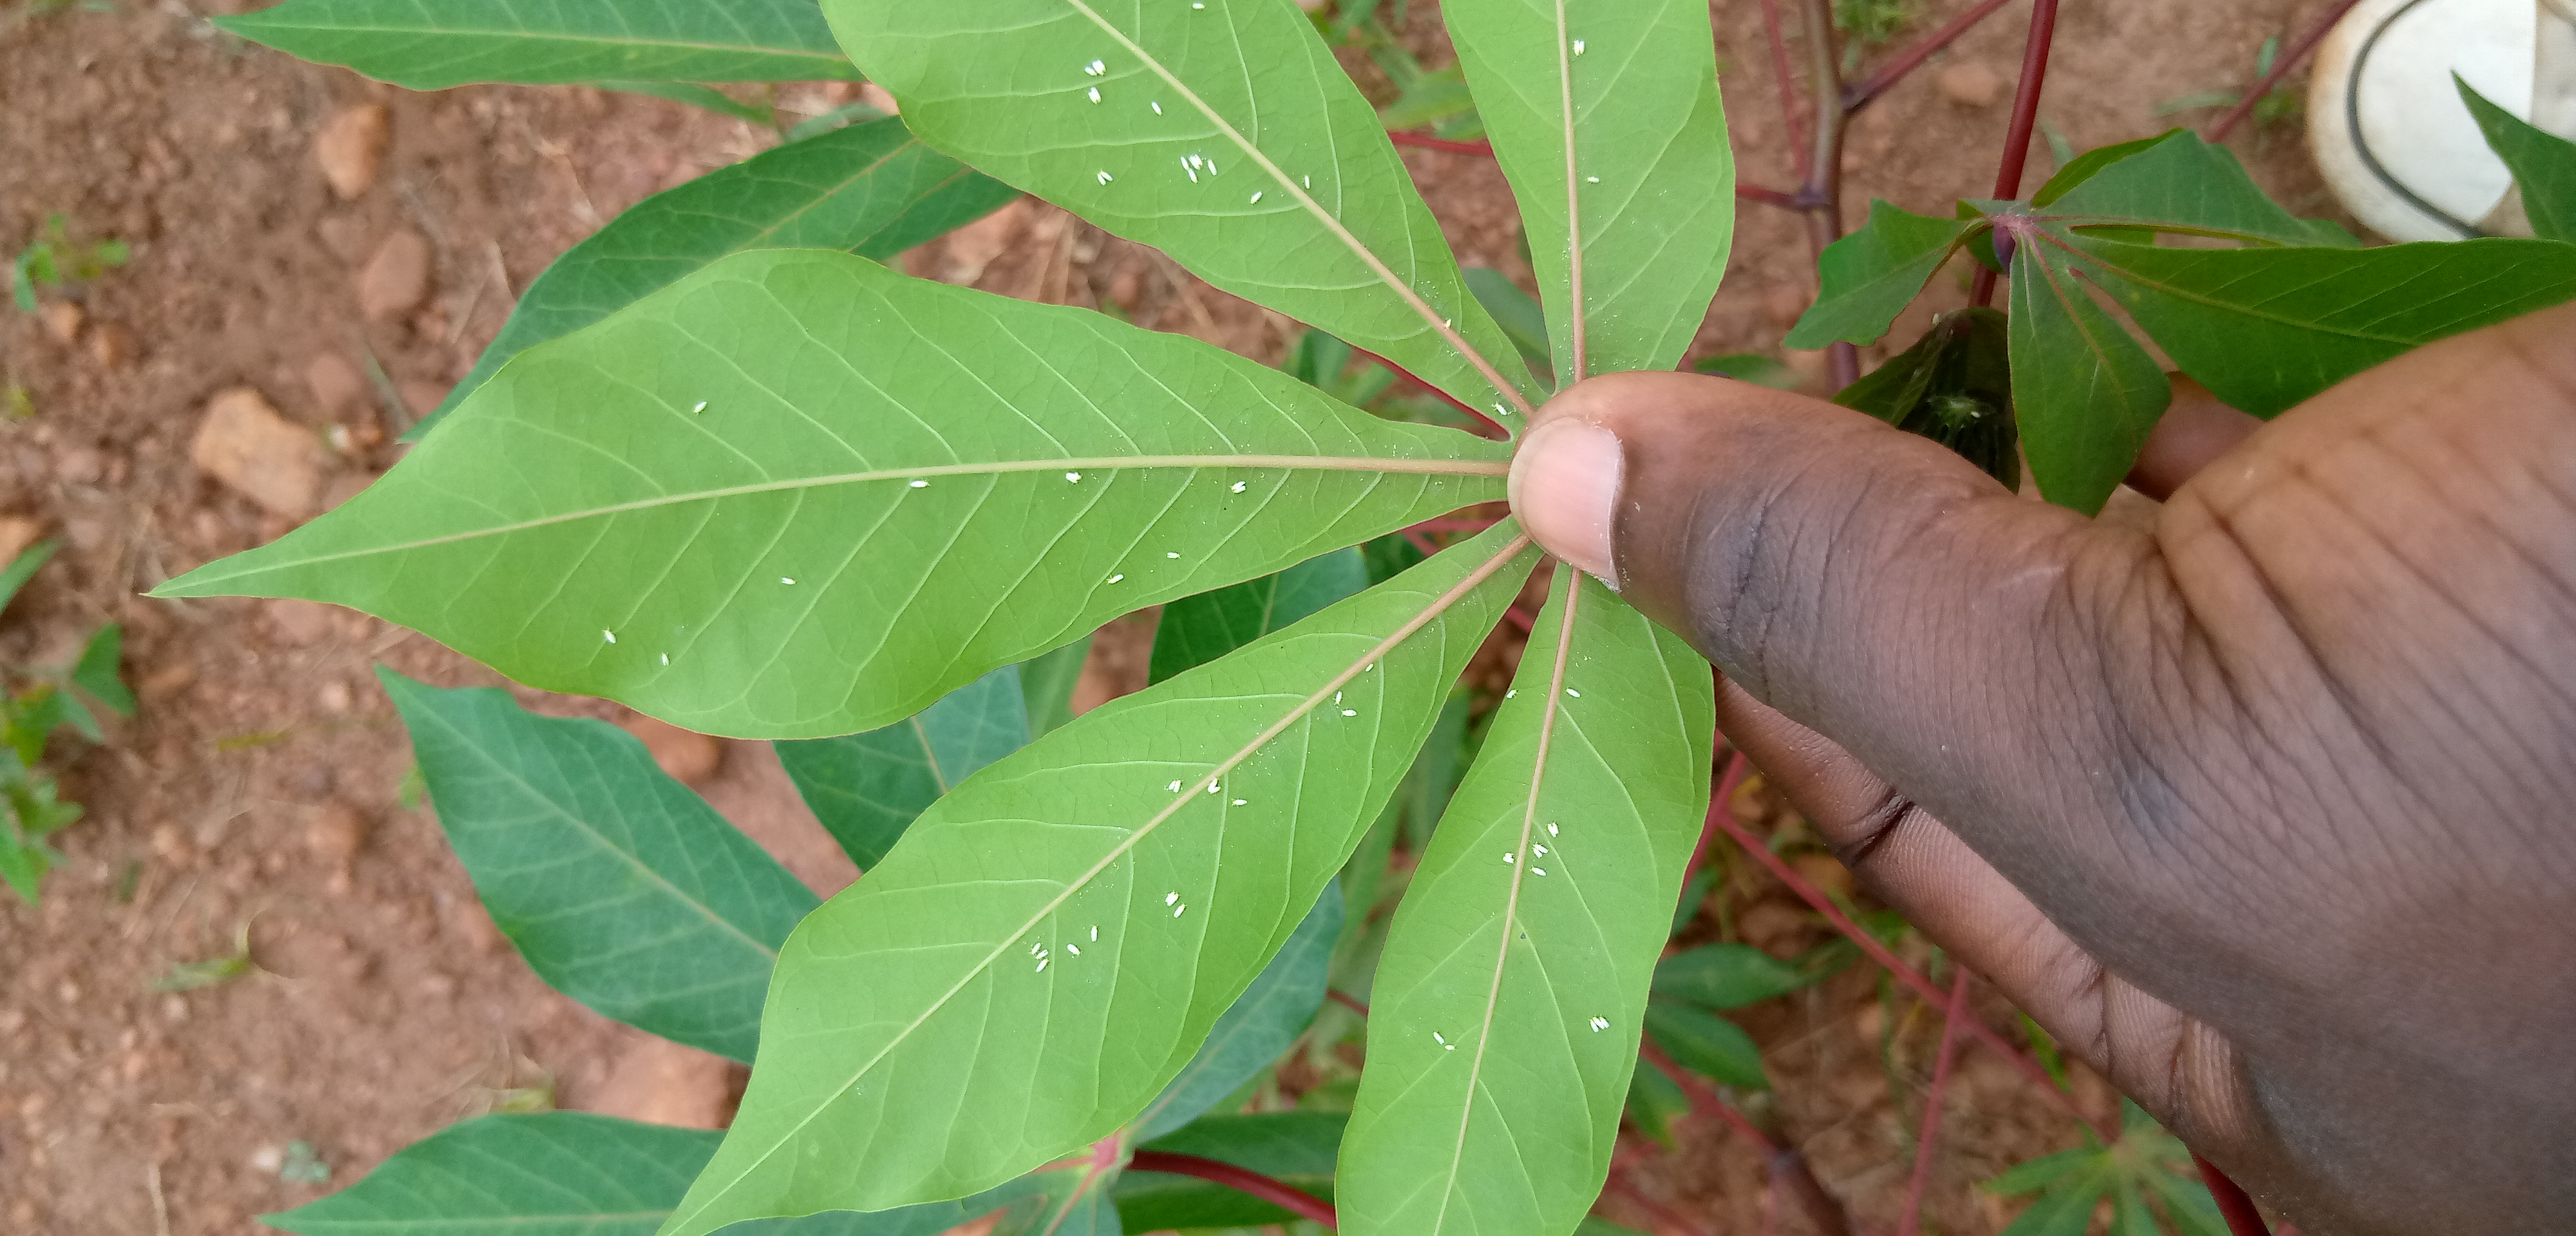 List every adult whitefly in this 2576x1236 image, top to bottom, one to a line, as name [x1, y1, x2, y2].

whitefly [1191, 1, 1208, 11]
whitefly [1572, 38, 1580, 57]
whitefly [1579, 38, 1586, 55]
whitefly [1093, 59, 1109, 76]
whitefly [1083, 64, 1097, 77]
whitefly [1090, 85, 1103, 103]
whitefly [1086, 89, 1098, 105]
whitefly [1149, 100, 1164, 117]
whitefly [1188, 153, 1204, 168]
whitefly [1179, 154, 1189, 169]
whitefly [1207, 158, 1220, 177]
whitefly [1188, 167, 1199, 183]
whitefly [1099, 170, 1114, 183]
whitefly [1096, 171, 1107, 187]
whitefly [1302, 171, 1314, 191]
whitefly [1584, 174, 1600, 185]
whitefly [1249, 189, 1265, 207]
whitefly [1443, 317, 1454, 330]
whitefly [692, 399, 711, 417]
whitefly [1492, 400, 1511, 417]
whitefly [1065, 469, 1083, 484]
whitefly [1065, 474, 1079, 487]
whitefly [908, 478, 929, 490]
whitefly [1231, 480, 1246, 491]
whitefly [1234, 484, 1247, 494]
whitefly [1165, 549, 1182, 559]
whitefly [1104, 572, 1126, 586]
whitefly [781, 575, 799, 588]
whitefly [602, 626, 618, 645]
whitefly [661, 649, 670, 669]
whitefly [1365, 661, 1378, 673]
whitefly [1564, 686, 1580, 699]
whitefly [1504, 688, 1520, 700]
whitefly [1334, 689, 1344, 706]
whitefly [1339, 707, 1360, 720]
whitefly [1207, 775, 1219, 791]
whitefly [1167, 778, 1176, 790]
whitefly [1175, 780, 1184, 794]
whitefly [1207, 785, 1224, 798]
whitefly [1229, 796, 1247, 807]
whitefly [1551, 820, 1560, 837]
whitefly [1546, 821, 1553, 835]
whitefly [1532, 842, 1549, 853]
whitefly [1533, 847, 1542, 861]
whitefly [1502, 850, 1515, 858]
whitefly [1502, 855, 1516, 866]
whitefly [1530, 864, 1548, 877]
whitefly [1163, 888, 1175, 902]
whitefly [1167, 893, 1179, 907]
whitefly [1173, 902, 1186, 920]
whitefly [1088, 924, 1102, 944]
whitefly [1030, 941, 1043, 955]
whitefly [1065, 942, 1083, 956]
whitefly [1036, 947, 1048, 958]
whitefly [1037, 956, 1049, 973]
whitefly [1597, 1013, 1611, 1028]
whitefly [1591, 1014, 1611, 1030]
whitefly [1589, 1017, 1600, 1035]
whitefly [1430, 1029, 1446, 1046]
whitefly [1444, 1042, 1456, 1052]